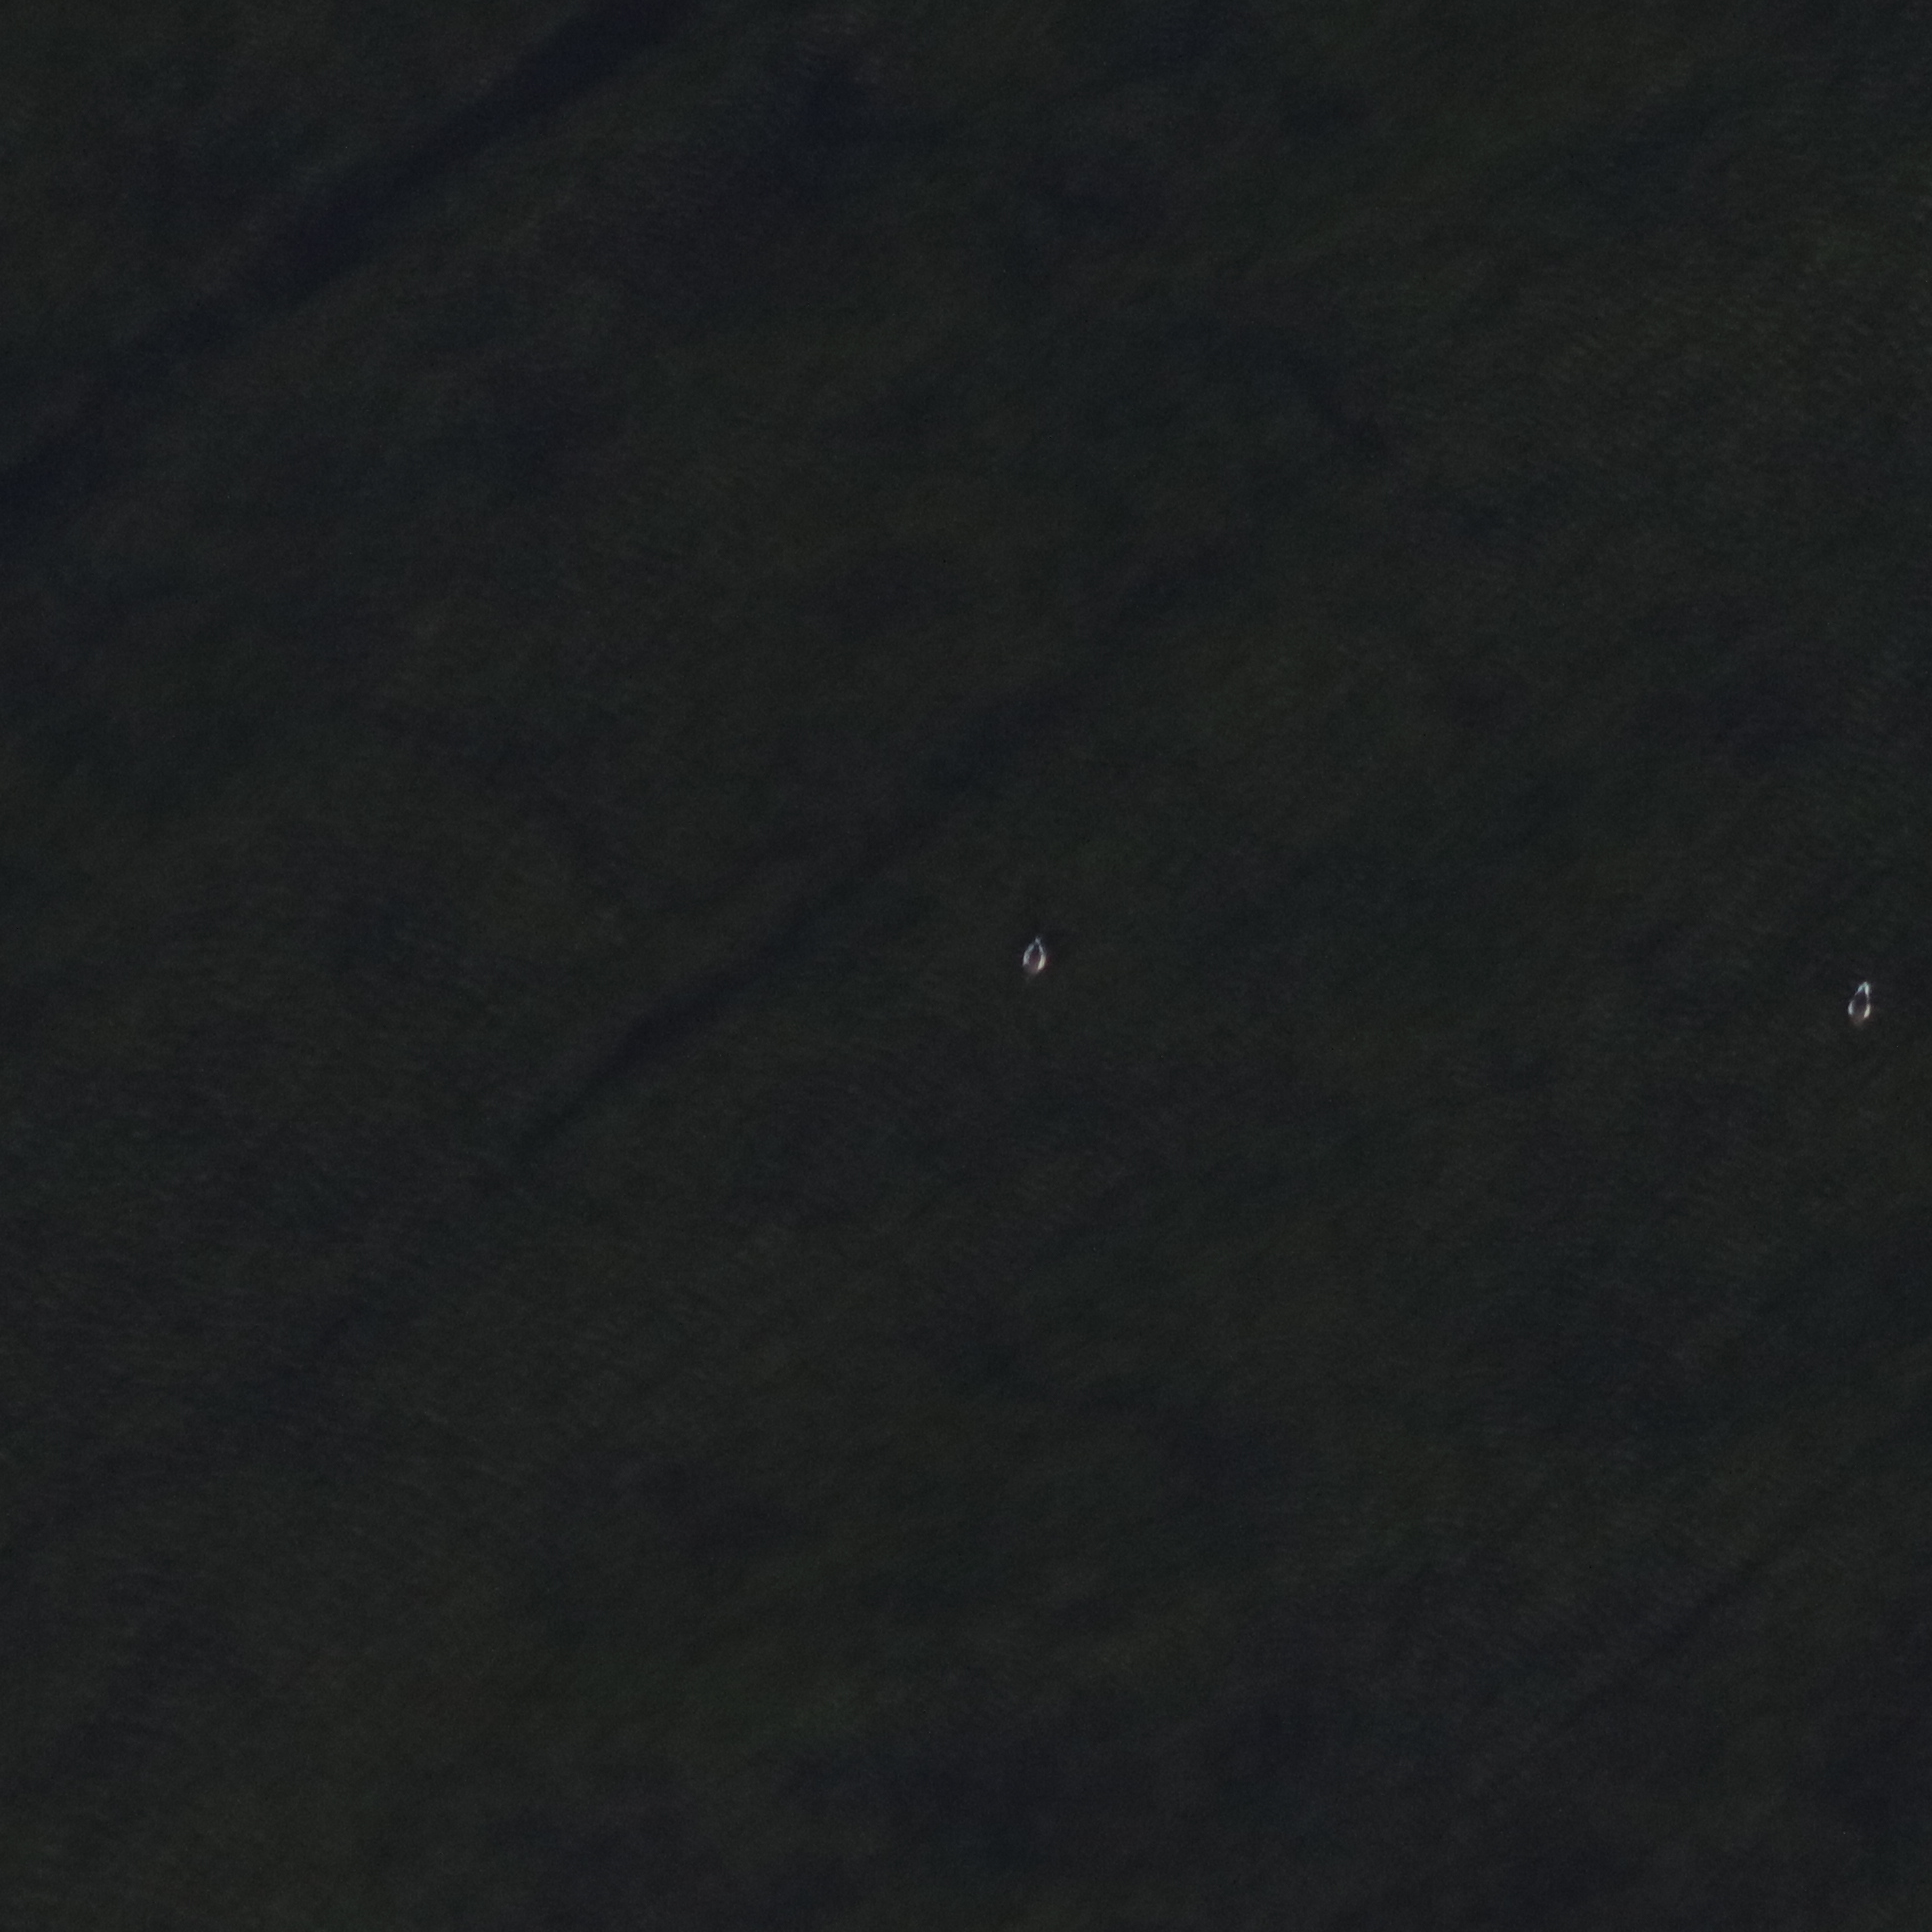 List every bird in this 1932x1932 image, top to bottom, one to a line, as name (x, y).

brant (1036, 960)
brant (1859, 1007)